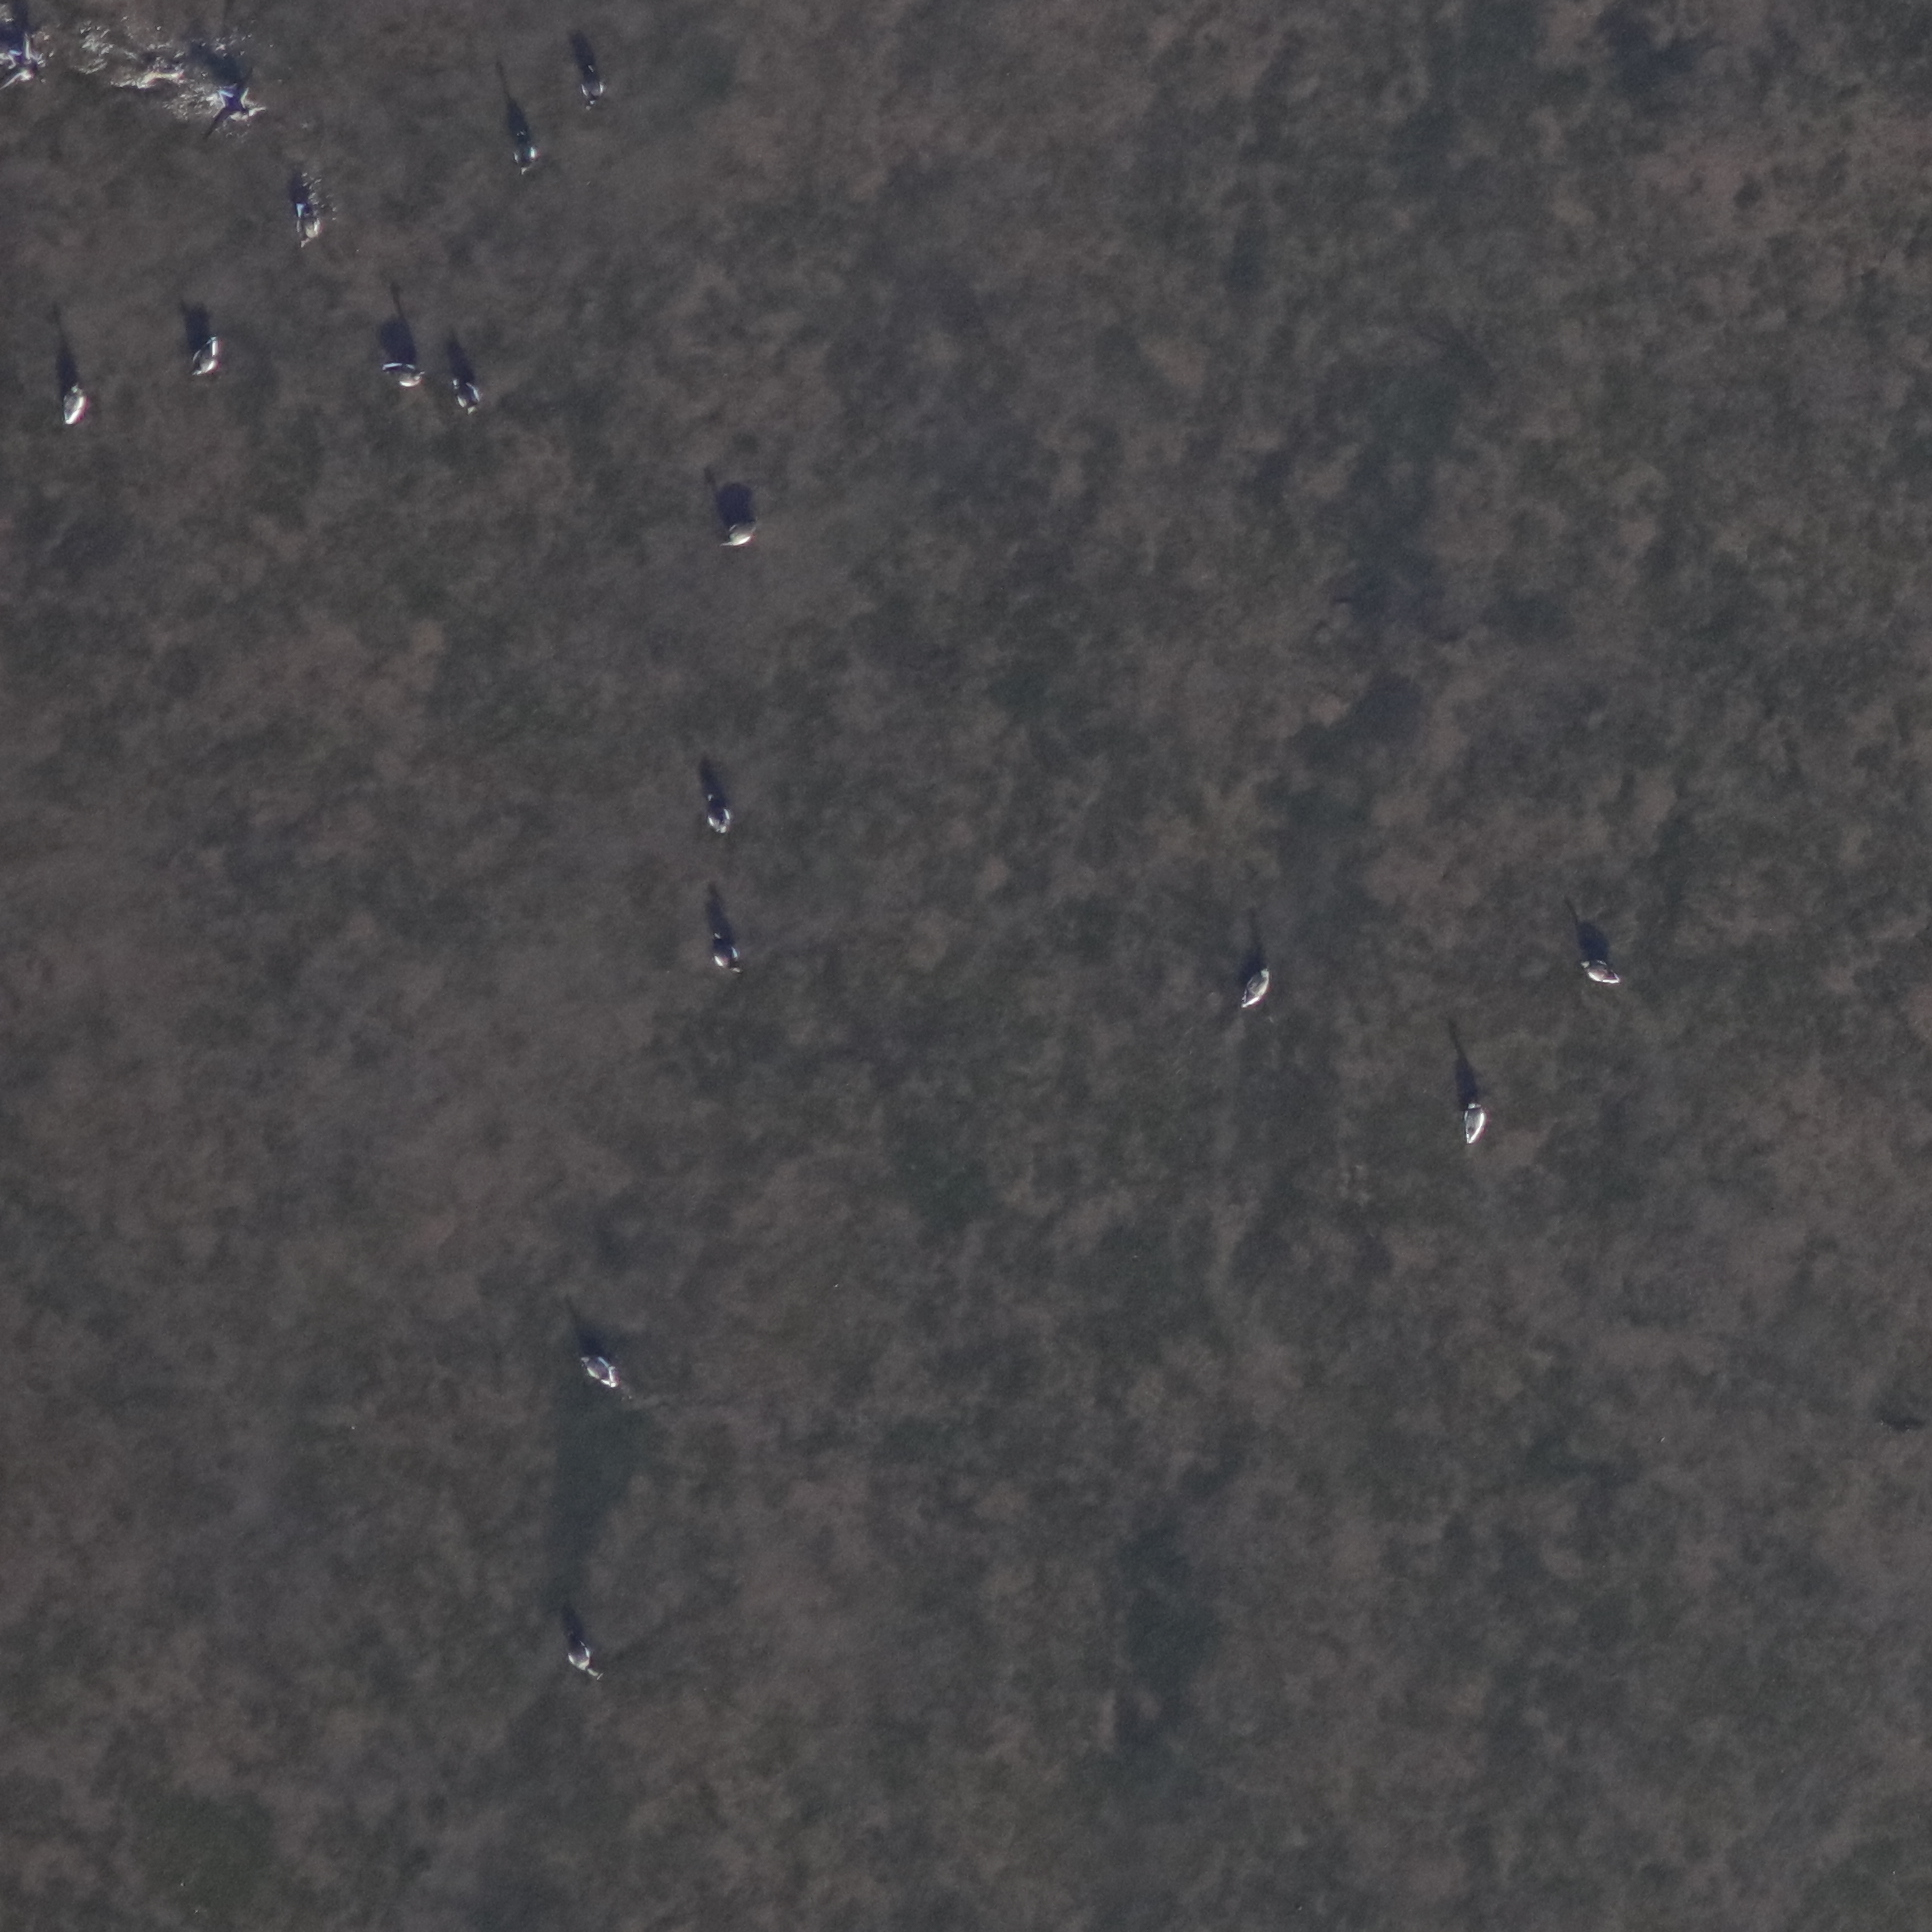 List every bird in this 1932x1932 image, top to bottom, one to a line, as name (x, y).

brant (25, 65)
brant (593, 86)
brant (236, 108)
brant (523, 154)
brant (310, 229)
brant (203, 355)
brant (403, 371)
brant (465, 392)
brant (71, 405)
brant (741, 531)
brant (717, 811)
brant (726, 953)
brant (1602, 970)
brant (1256, 987)
brant (1473, 1119)
brant (599, 1369)
brant (580, 1656)